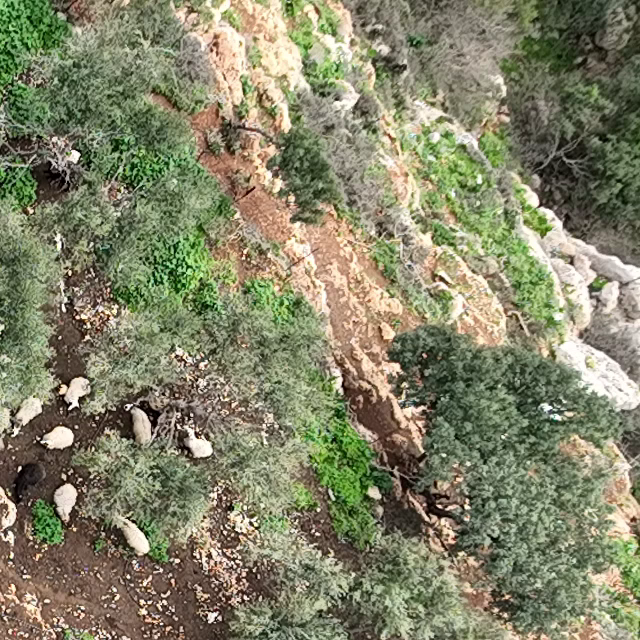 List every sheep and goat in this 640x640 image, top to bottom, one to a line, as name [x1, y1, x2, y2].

sheep [63, 376, 90, 412]
sheep [12, 396, 43, 438]
sheep [123, 403, 152, 445]
sheep [180, 424, 214, 459]
sheep [35, 426, 74, 451]
sheep [0, 434, 6, 473]
sheep [14, 463, 45, 507]
sheep [53, 482, 79, 525]
sheep [114, 513, 151, 557]